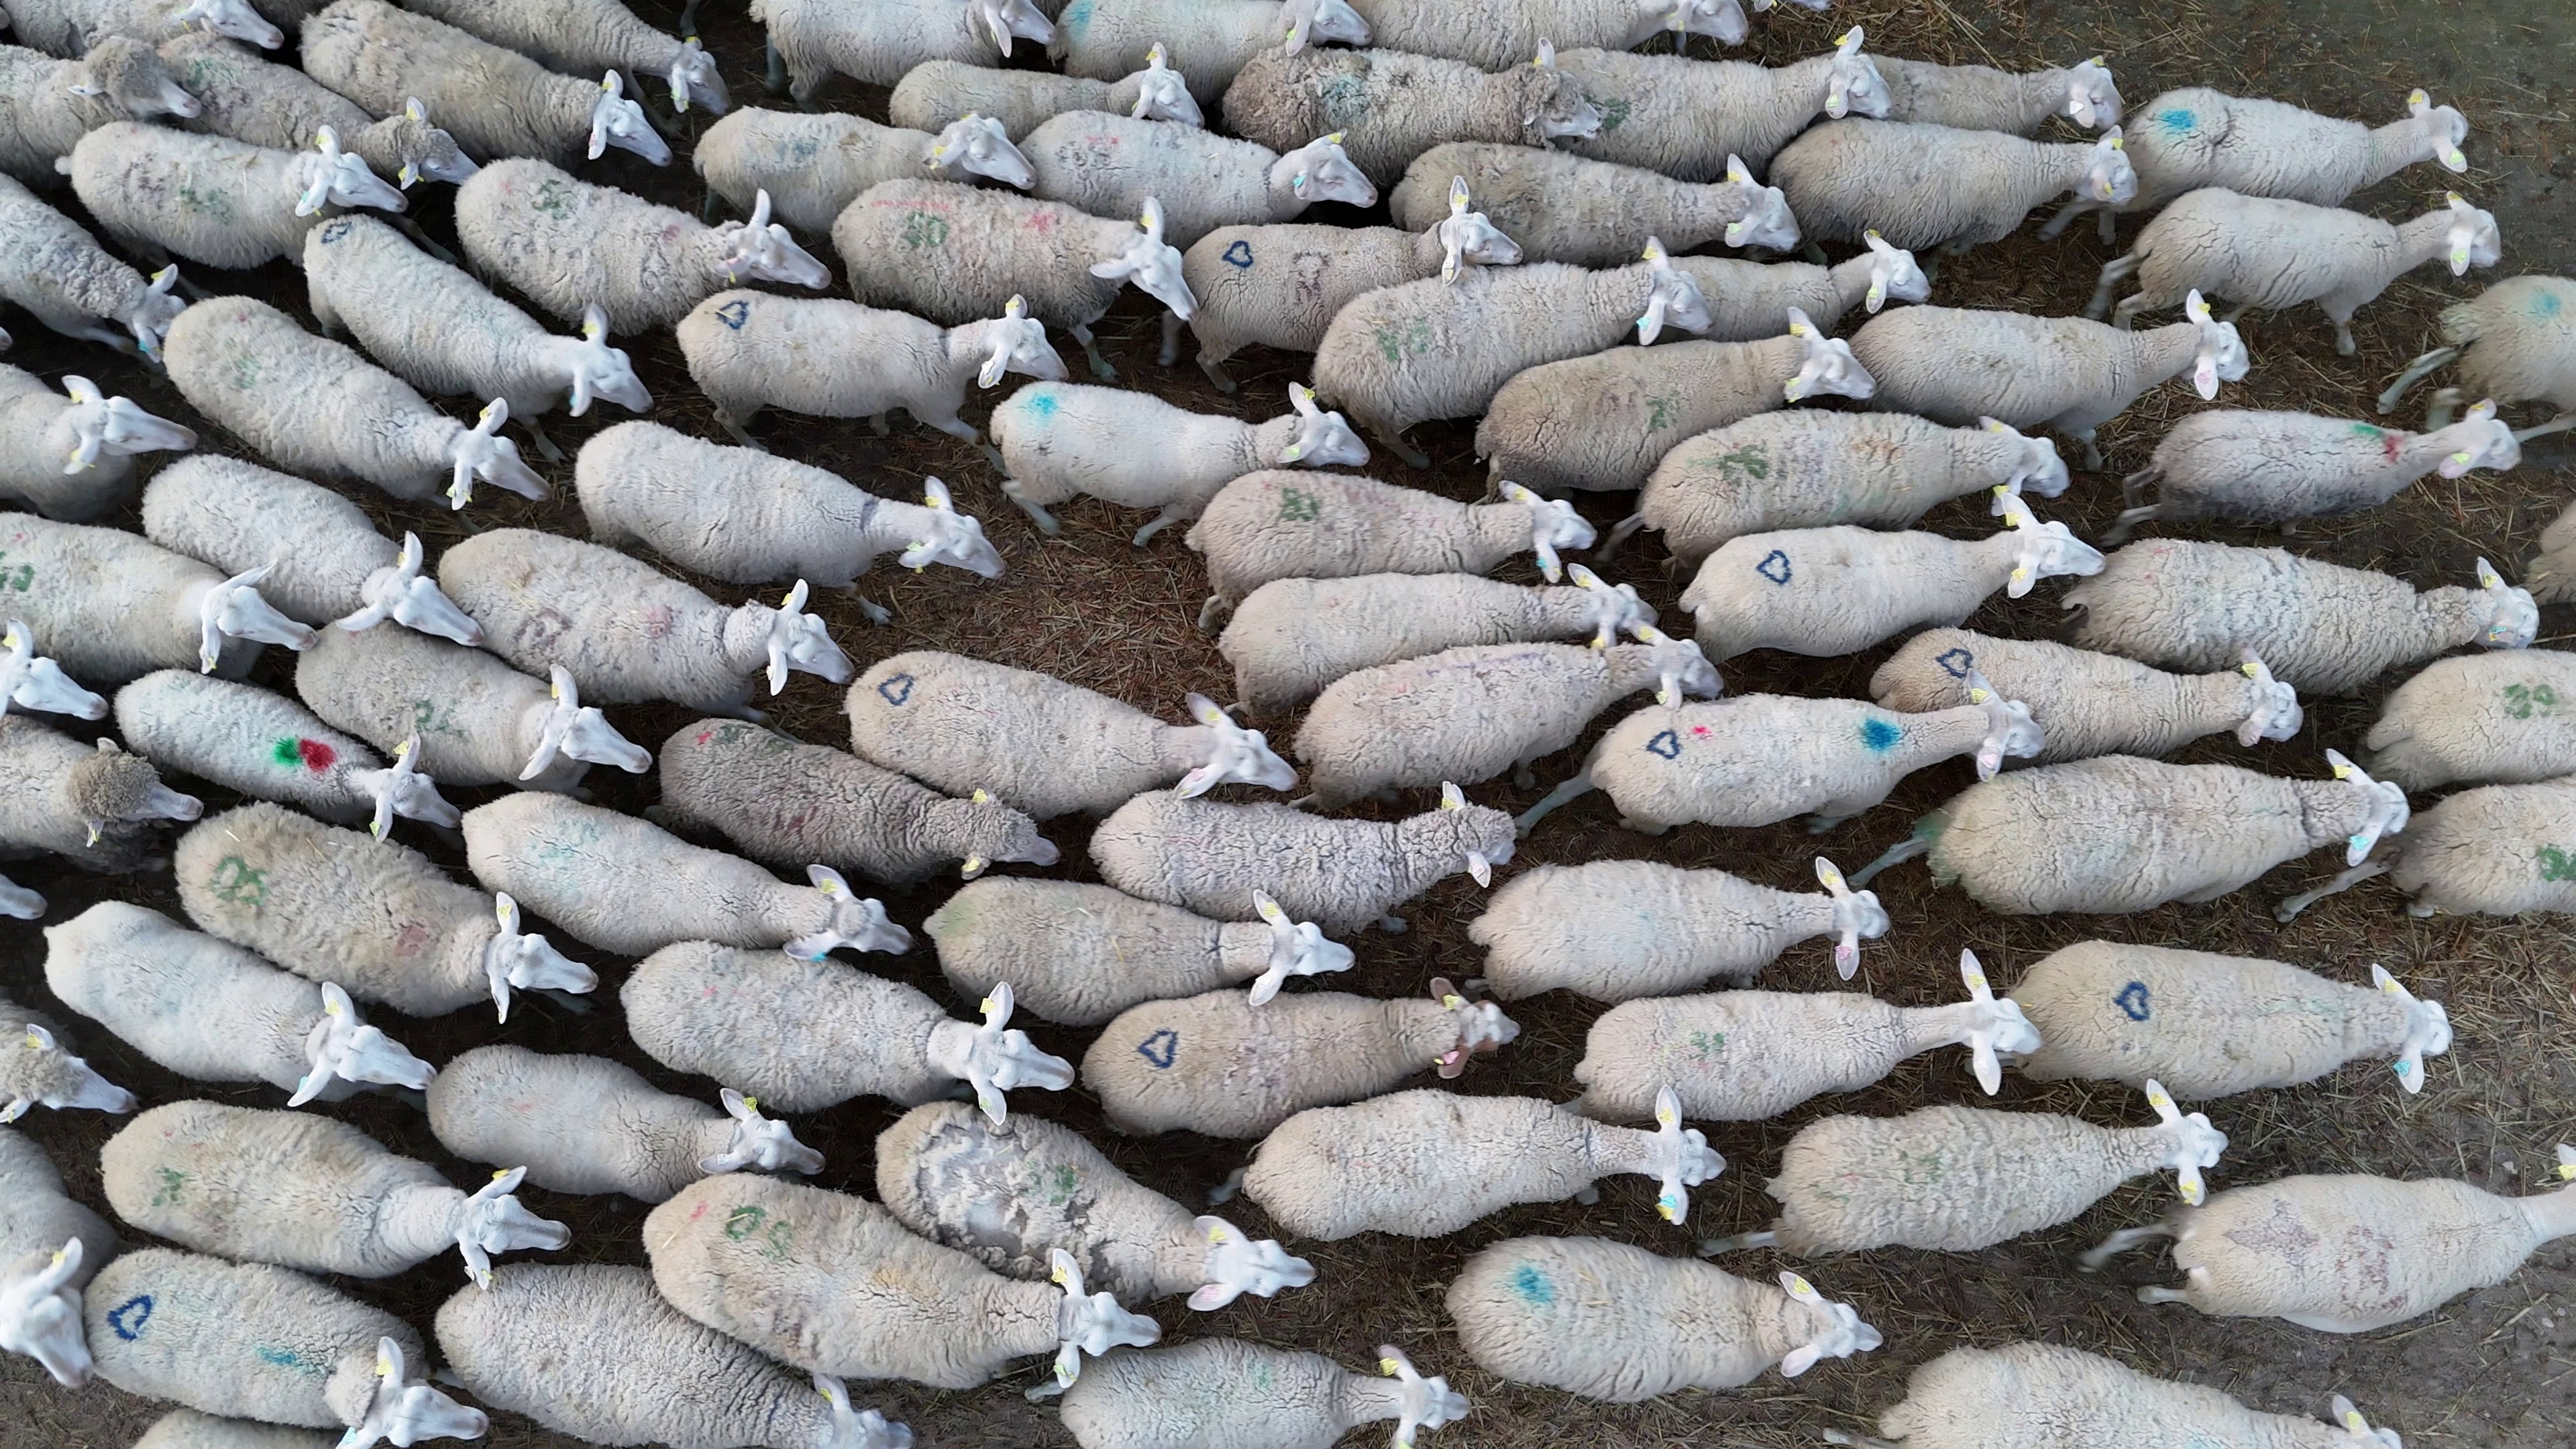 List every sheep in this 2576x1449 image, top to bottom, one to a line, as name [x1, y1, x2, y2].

sheep [1, 0, 283, 53]
sheep [299, 0, 669, 163]
sheep [405, 0, 732, 117]
sheep [748, 0, 1057, 101]
sheep [1054, 0, 1371, 103]
sheep [1346, 0, 1752, 70]
sheep [1524, 20, 1896, 175]
sheep [0, 36, 201, 166]
sheep [155, 36, 483, 189]
sheep [1222, 39, 1603, 174]
sheep [886, 41, 1204, 141]
sheep [1824, 52, 2124, 139]
sheep [2039, 86, 2473, 243]
sheep [692, 105, 1034, 240]
sheep [1014, 108, 1377, 252]
sheep [58, 113, 407, 275]
sheep [1768, 116, 2134, 257]
sheep [1392, 125, 1794, 270]
sheep [0, 135, 189, 362]
sheep [452, 153, 826, 334]
sheep [1160, 173, 1522, 397]
sheep [830, 180, 1196, 349]
sheep [2088, 188, 2503, 350]
sheep [302, 208, 652, 428]
sheep [1629, 224, 1931, 345]
sheep [1308, 234, 1714, 468]
sheep [2380, 274, 2576, 426]
sheep [159, 282, 551, 508]
sheep [1845, 287, 2257, 445]
sheep [676, 292, 1073, 449]
sheep [1475, 305, 1877, 500]
sheep [0, 323, 193, 518]
sheep [977, 380, 1370, 535]
sheep [2138, 396, 2521, 525]
sheep [1634, 408, 2065, 543]
sheep [572, 420, 999, 626]
sheep [137, 445, 485, 647]
sheep [1184, 447, 1601, 587]
sheep [1680, 494, 2095, 657]
sheep [0, 503, 295, 686]
sheep [436, 525, 854, 723]
sheep [2063, 538, 2537, 698]
sheep [1219, 565, 1661, 728]
sheep [292, 613, 646, 792]
sheep [1292, 618, 1720, 800]
sheep [1869, 622, 2305, 775]
sheep [2363, 637, 2576, 791]
sheep [841, 648, 1298, 823]
sheep [111, 663, 454, 833]
sheep [1590, 669, 2038, 838]
sheep [0, 716, 193, 879]
sheep [665, 718, 1058, 884]
sheep [1907, 744, 2409, 923]
sheep [2279, 774, 2576, 928]
sheep [1082, 777, 1520, 927]
sheep [463, 790, 910, 962]
sheep [169, 798, 598, 1024]
sheep [1468, 840, 1896, 1004]
sheep [0, 841, 48, 925]
sheep [915, 864, 1352, 1024]
sheep [41, 901, 434, 1106]
sheep [617, 931, 1074, 1116]
sheep [2012, 940, 2454, 1103]
sheep [0, 943, 139, 1128]
sheep [1575, 950, 2030, 1126]
sheep [1073, 967, 1518, 1144]
sheep [422, 1036, 821, 1209]
sheep [1222, 1071, 1730, 1238]
sheep [0, 1073, 112, 1394]
sheep [1706, 1083, 2228, 1257]
sheep [100, 1101, 570, 1287]
sheep [874, 1105, 1310, 1315]
sheep [2076, 1154, 2576, 1335]
sheep [642, 1164, 1078, 1398]
sheep [1446, 1237, 1886, 1404]
sheep [84, 1248, 486, 1449]
sheep [436, 1263, 916, 1449]
sheep [1040, 1318, 1469, 1449]
sheep [1875, 1342, 2402, 1449]